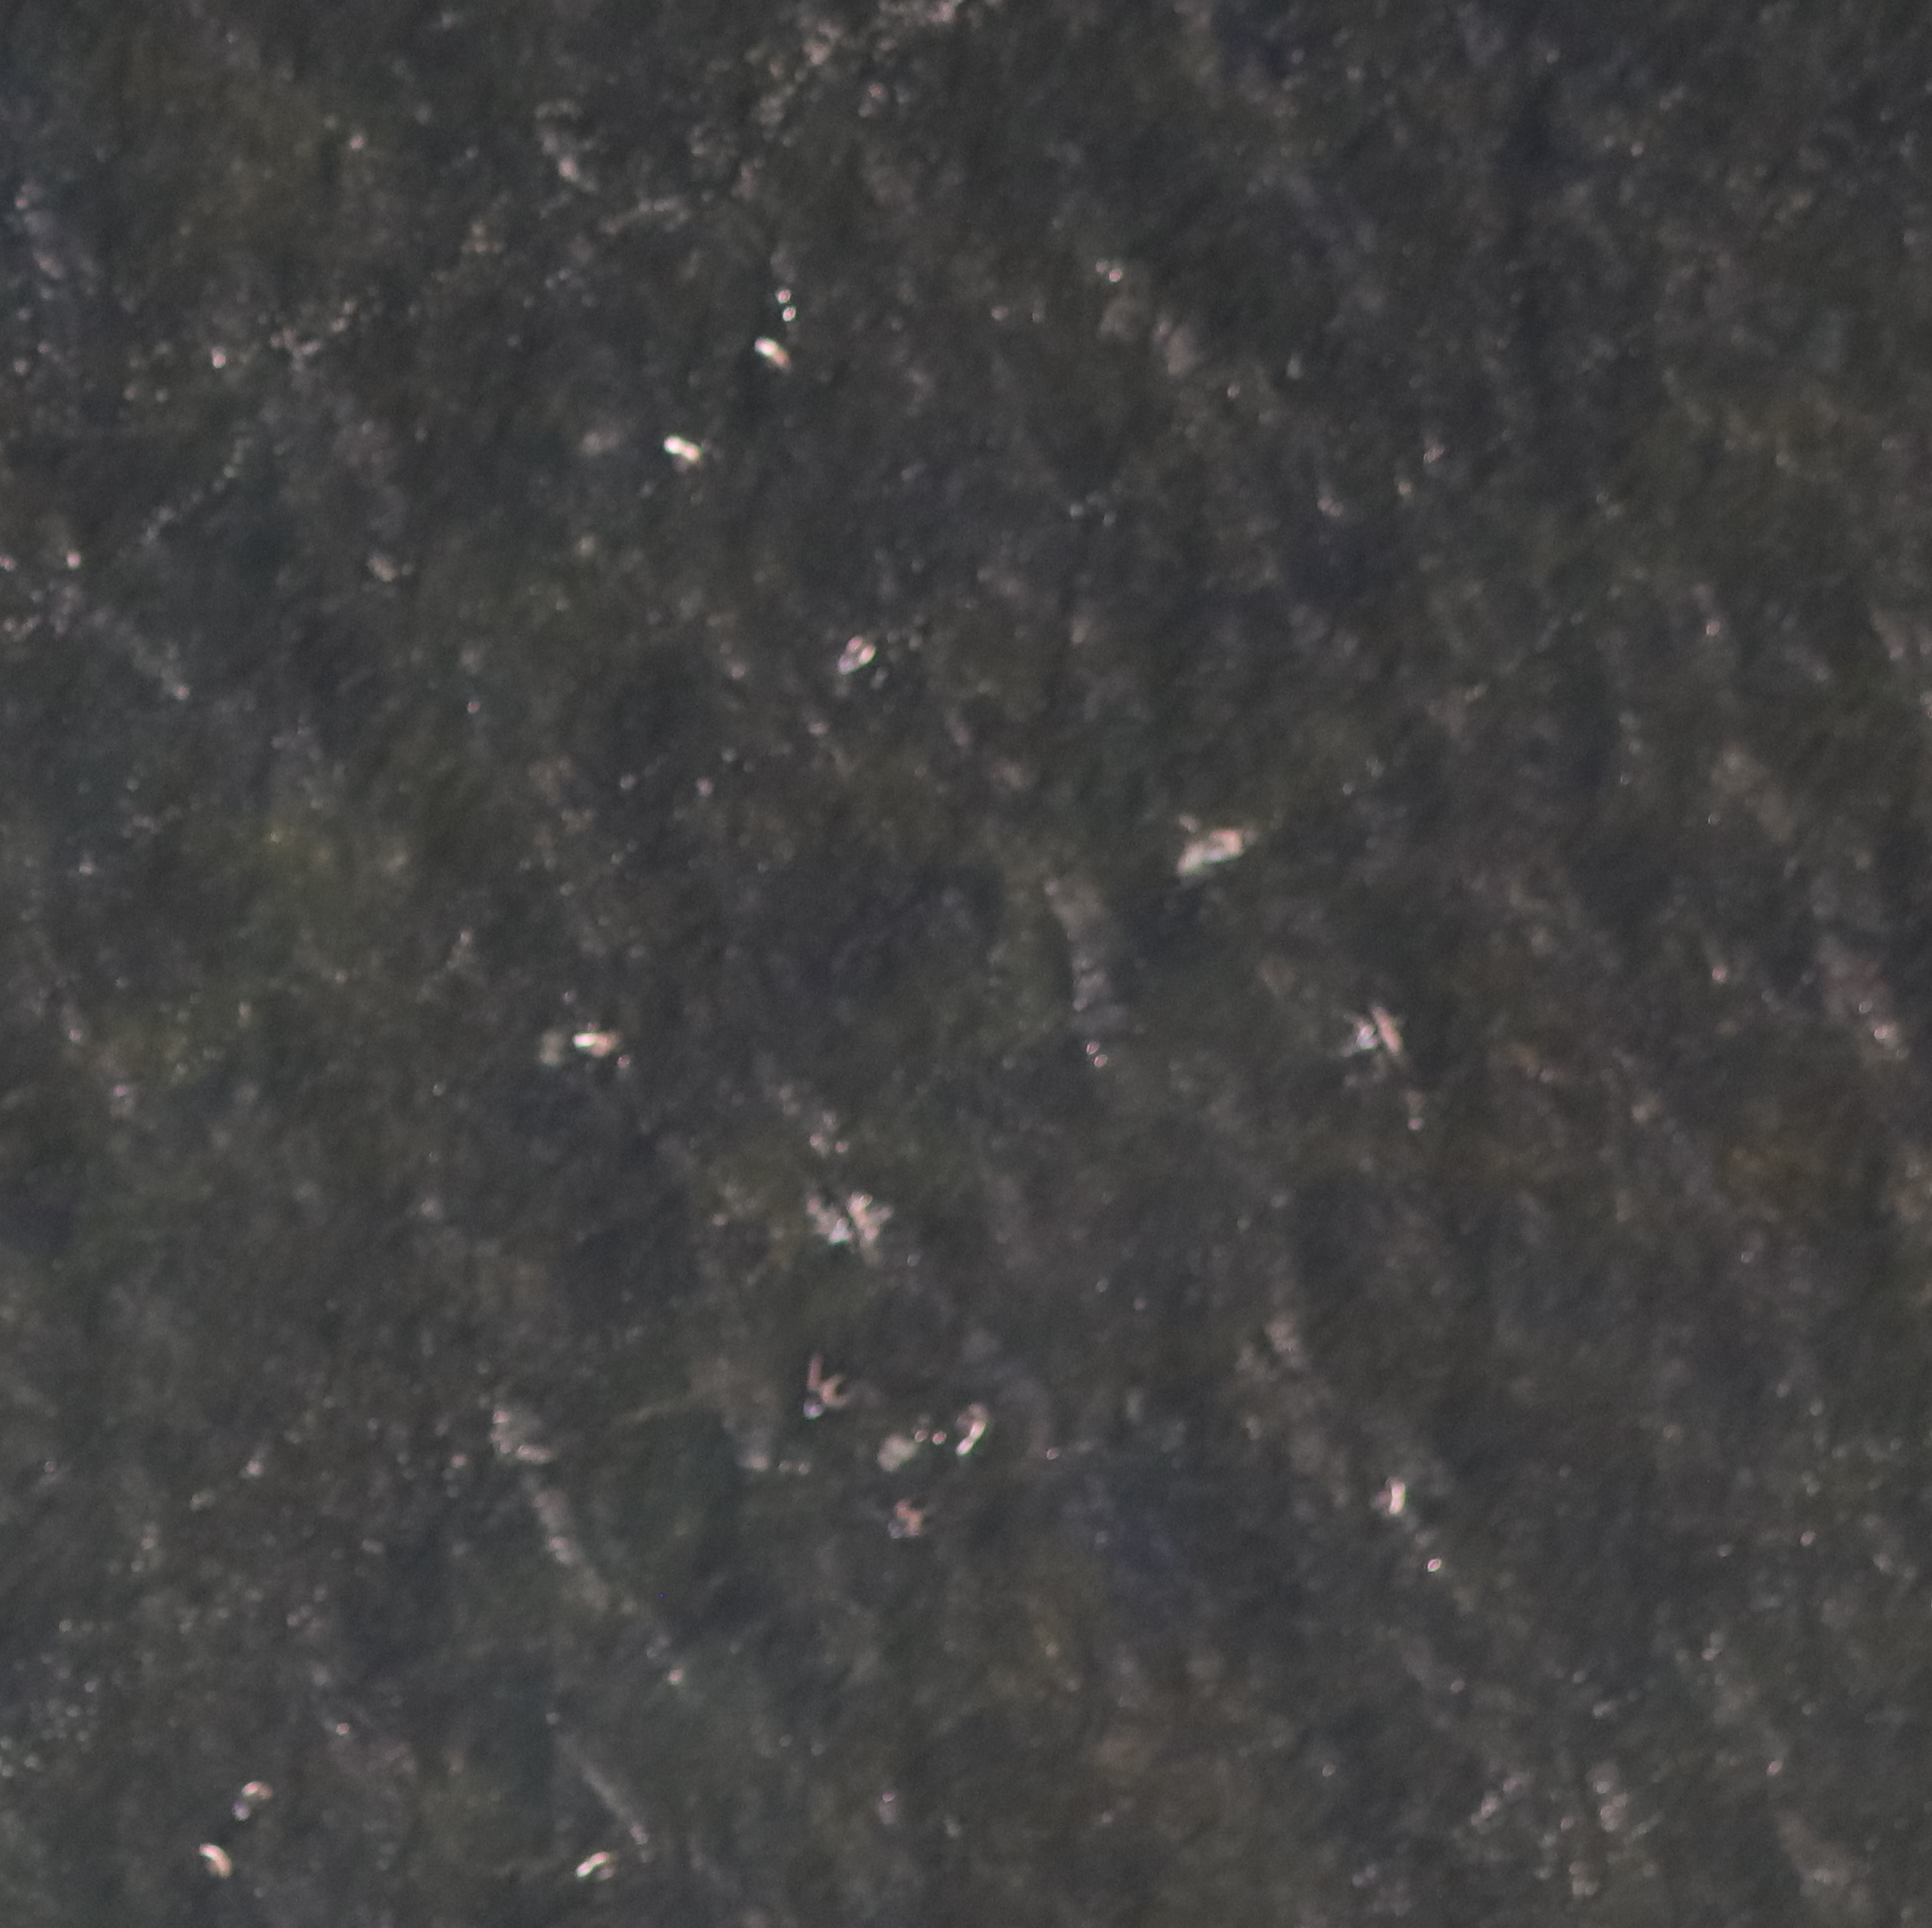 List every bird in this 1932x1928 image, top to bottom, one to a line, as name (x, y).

brant (774, 359)
brant (682, 457)
brant (861, 657)
brant (1221, 845)
brant (1387, 1032)
brant (599, 1048)
brant (859, 1223)
brant (818, 1395)
brant (970, 1429)
brant (906, 1519)
brant (254, 1801)
brant (218, 1864)
brant (599, 1870)